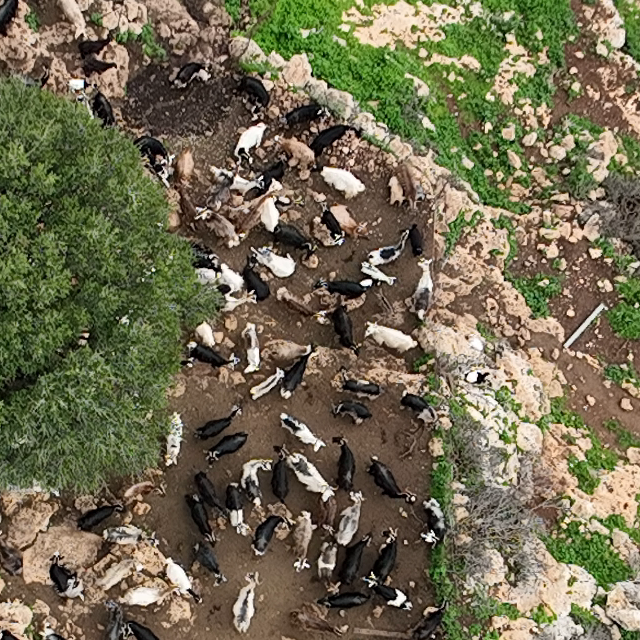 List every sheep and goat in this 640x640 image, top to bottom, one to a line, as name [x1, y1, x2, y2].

goat [0, 2, 19, 35]
goat [79, 30, 115, 55]
goat [83, 59, 117, 74]
goat [173, 62, 211, 88]
goat [239, 75, 270, 114]
goat [92, 91, 116, 127]
goat [286, 106, 327, 129]
goat [236, 124, 267, 165]
goat [309, 127, 352, 158]
goat [136, 137, 173, 166]
goat [280, 138, 317, 180]
goat [174, 147, 196, 186]
goat [257, 160, 291, 194]
goat [311, 162, 367, 199]
goat [393, 162, 418, 210]
goat [210, 165, 264, 194]
goat [205, 172, 233, 210]
goat [389, 177, 405, 206]
goat [230, 179, 284, 241]
goat [176, 188, 203, 230]
goat [261, 198, 280, 233]
goat [329, 206, 369, 238]
goat [193, 207, 240, 247]
goat [321, 209, 344, 240]
goat [313, 216, 343, 245]
goat [272, 223, 316, 260]
goat [408, 224, 424, 256]
goat [367, 230, 408, 266]
goat [251, 245, 296, 277]
goat [193, 255, 217, 269]
goat [244, 255, 272, 301]
goat [405, 258, 434, 316]
goat [221, 263, 244, 290]
goat [361, 263, 395, 286]
goat [192, 268, 215, 283]
goat [315, 277, 365, 299]
goat [215, 284, 233, 294]
goat [218, 290, 257, 312]
goat [376, 290, 395, 321]
goat [283, 297, 317, 319]
goat [325, 305, 361, 358]
goat [194, 320, 216, 348]
goat [363, 322, 417, 353]
goat [241, 323, 260, 373]
goat [186, 341, 239, 367]
goat [280, 342, 317, 399]
goat [339, 365, 379, 398]
goat [249, 368, 284, 397]
goat [400, 391, 438, 424]
goat [332, 401, 372, 423]
goat [196, 406, 242, 439]
goat [281, 411, 326, 451]
goat [164, 412, 181, 465]
goat [205, 431, 248, 466]
goat [332, 435, 356, 489]
goat [273, 444, 290, 500]
goat [286, 452, 334, 499]
goat [369, 454, 417, 505]
goat [241, 458, 271, 505]
goat [194, 470, 231, 516]
goat [122, 479, 167, 508]
goat [226, 482, 248, 535]
goat [336, 490, 365, 546]
goat [186, 492, 217, 548]
goat [423, 493, 445, 544]
goat [318, 495, 337, 535]
goat [77, 504, 123, 530]
goat [295, 512, 313, 572]
goat [252, 516, 294, 556]
goat [102, 525, 159, 546]
goat [0, 530, 24, 575]
goat [336, 530, 373, 581]
goat [373, 530, 399, 584]
goat [319, 537, 341, 594]
goat [196, 542, 224, 587]
goat [51, 549, 70, 591]
goat [166, 558, 200, 604]
goat [96, 560, 142, 591]
goat [233, 572, 261, 633]
goat [361, 577, 412, 610]
goat [123, 583, 180, 606]
goat [317, 592, 370, 608]
goat [101, 605, 122, 639]
goat [300, 605, 341, 636]
goat [121, 620, 161, 639]
goat [0, 628, 43, 639]
goat [45, 631, 90, 639]